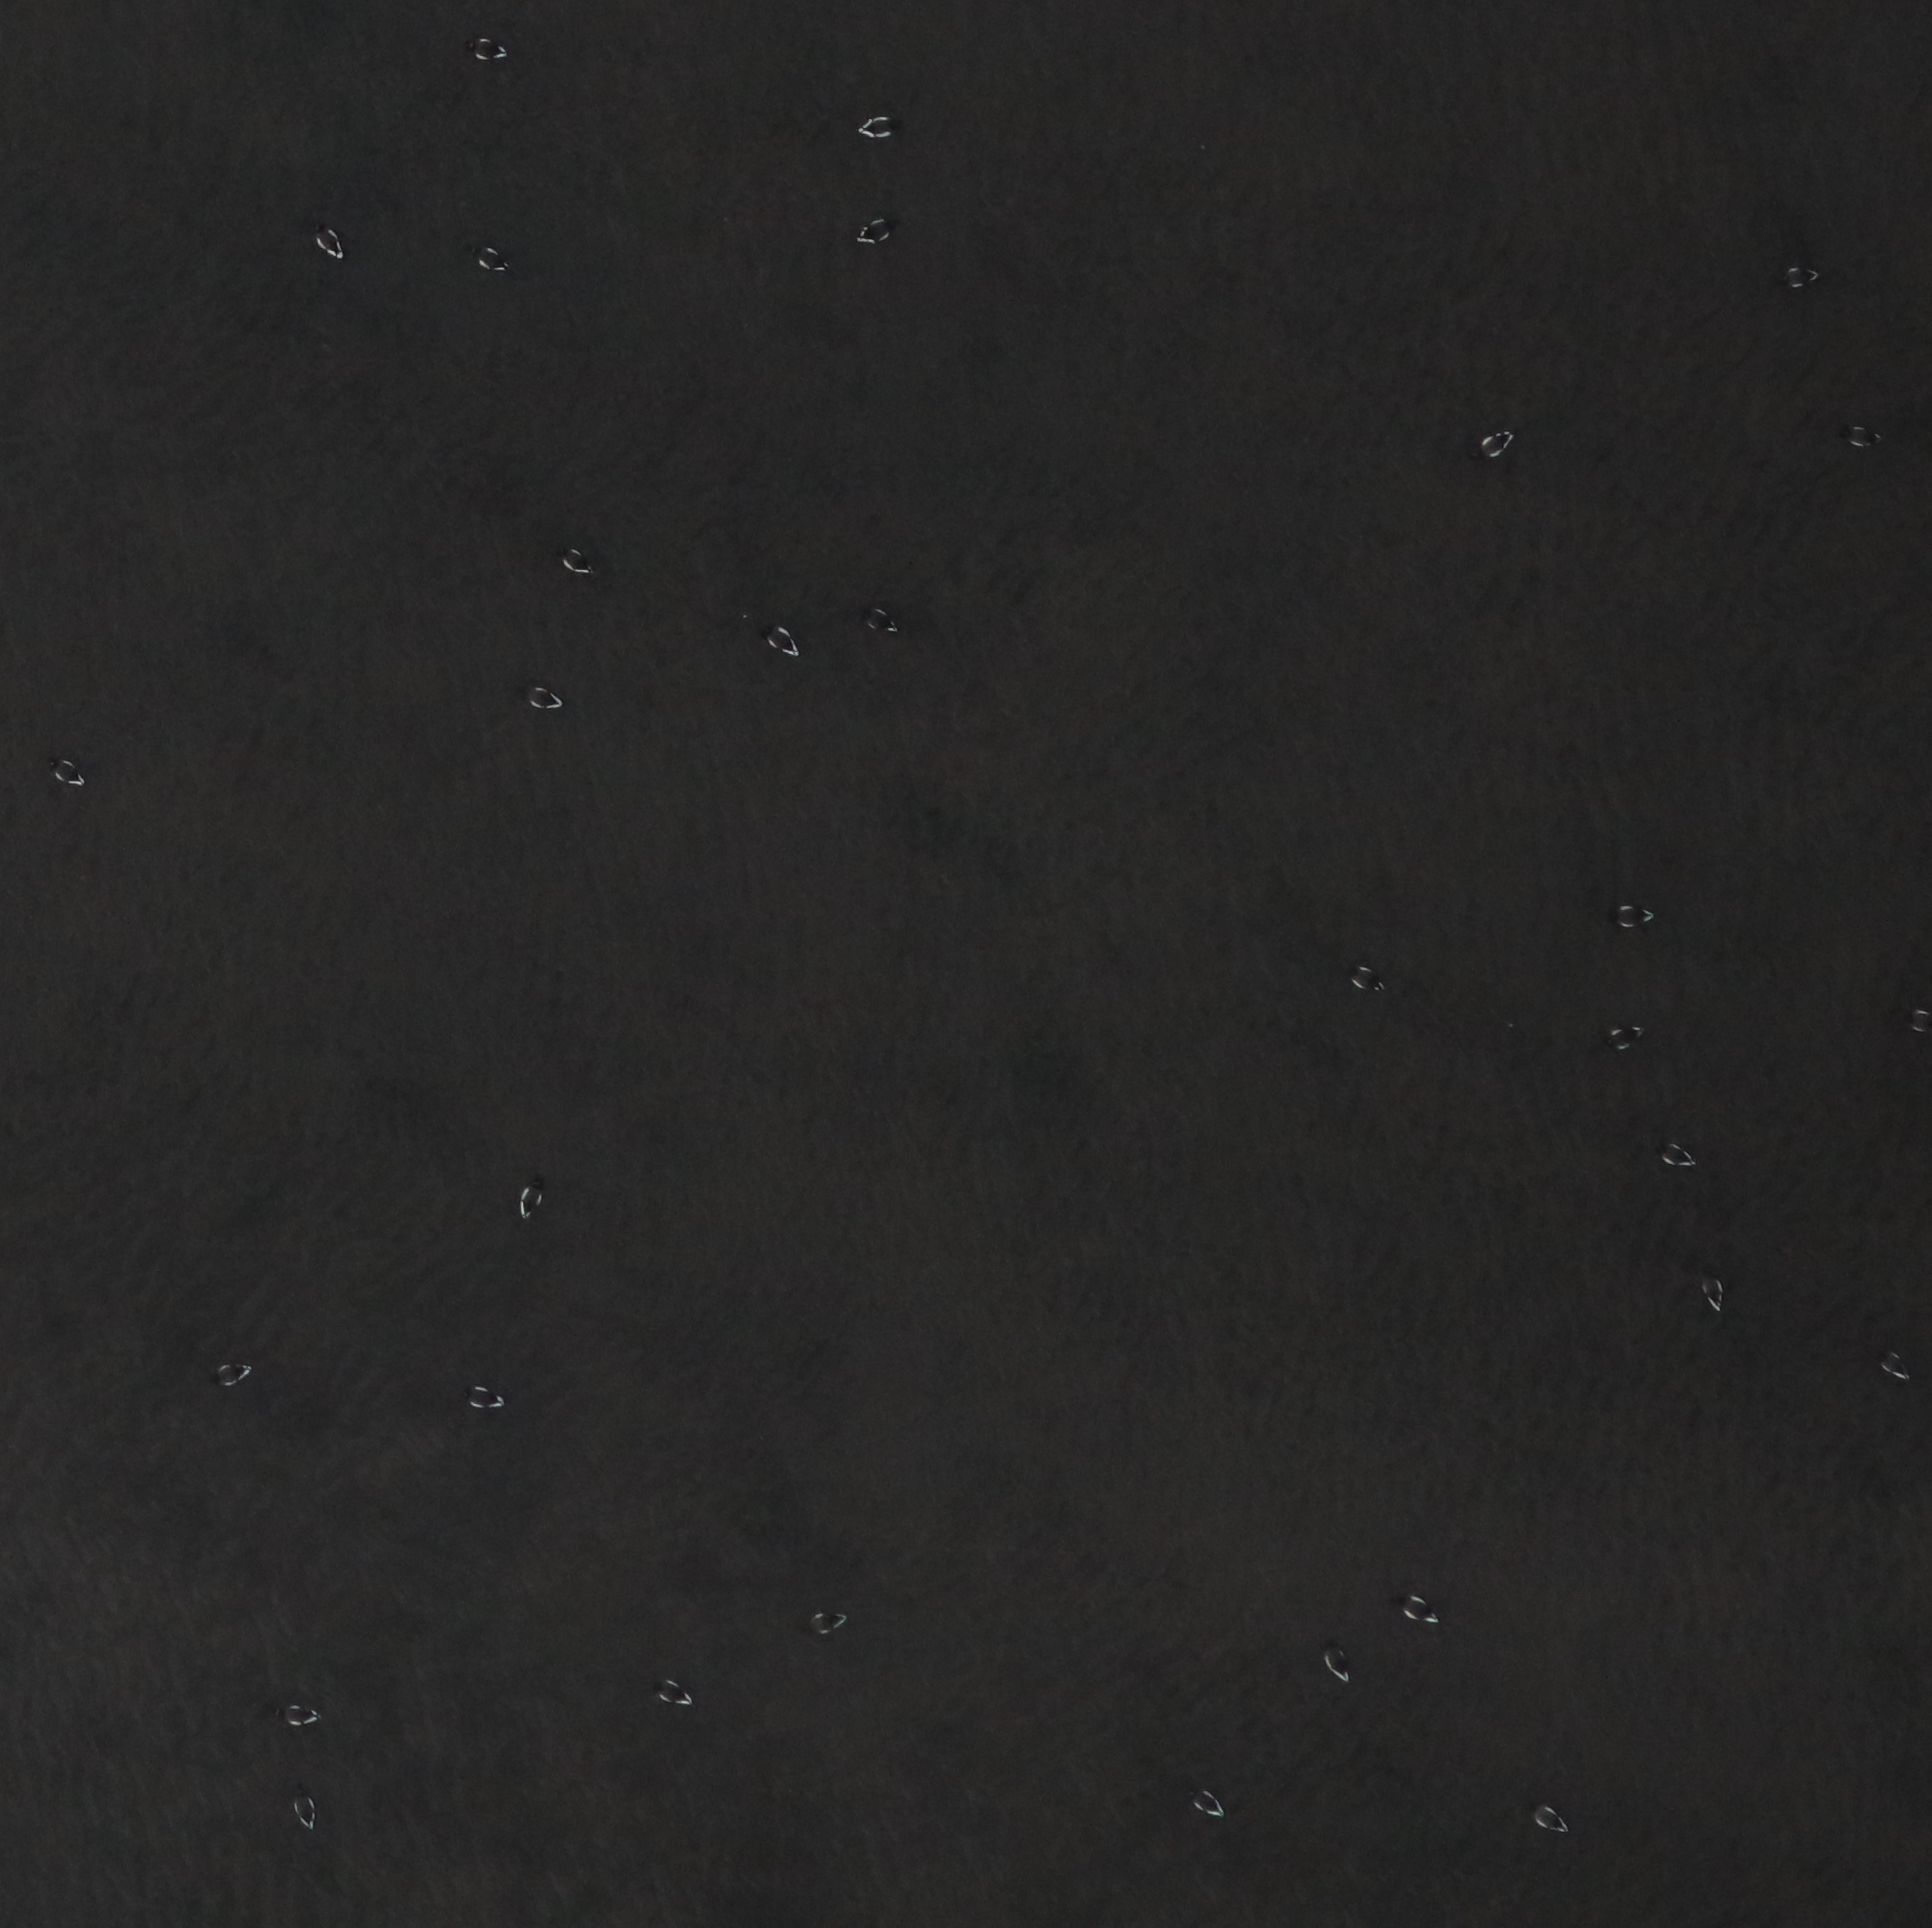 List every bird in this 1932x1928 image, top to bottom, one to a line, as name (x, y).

brant (487, 49)
brant (879, 126)
brant (876, 230)
brant (330, 239)
brant (492, 257)
brant (1799, 276)
brant (1860, 434)
brant (1494, 444)
brant (577, 561)
brant (880, 620)
brant (782, 638)
brant (542, 695)
brant (67, 771)
brant (1631, 916)
brant (1367, 979)
brant (1926, 1021)
brant (1626, 1036)
brant (1676, 1156)
brant (531, 1199)
brant (1713, 1291)
brant (1891, 1366)
brant (230, 1373)
brant (484, 1399)
brant (1419, 1611)
brant (828, 1622)
brant (1337, 1663)
brant (673, 1692)
brant (297, 1714)
brant (1211, 1798)
brant (303, 1808)
brant (1548, 1819)